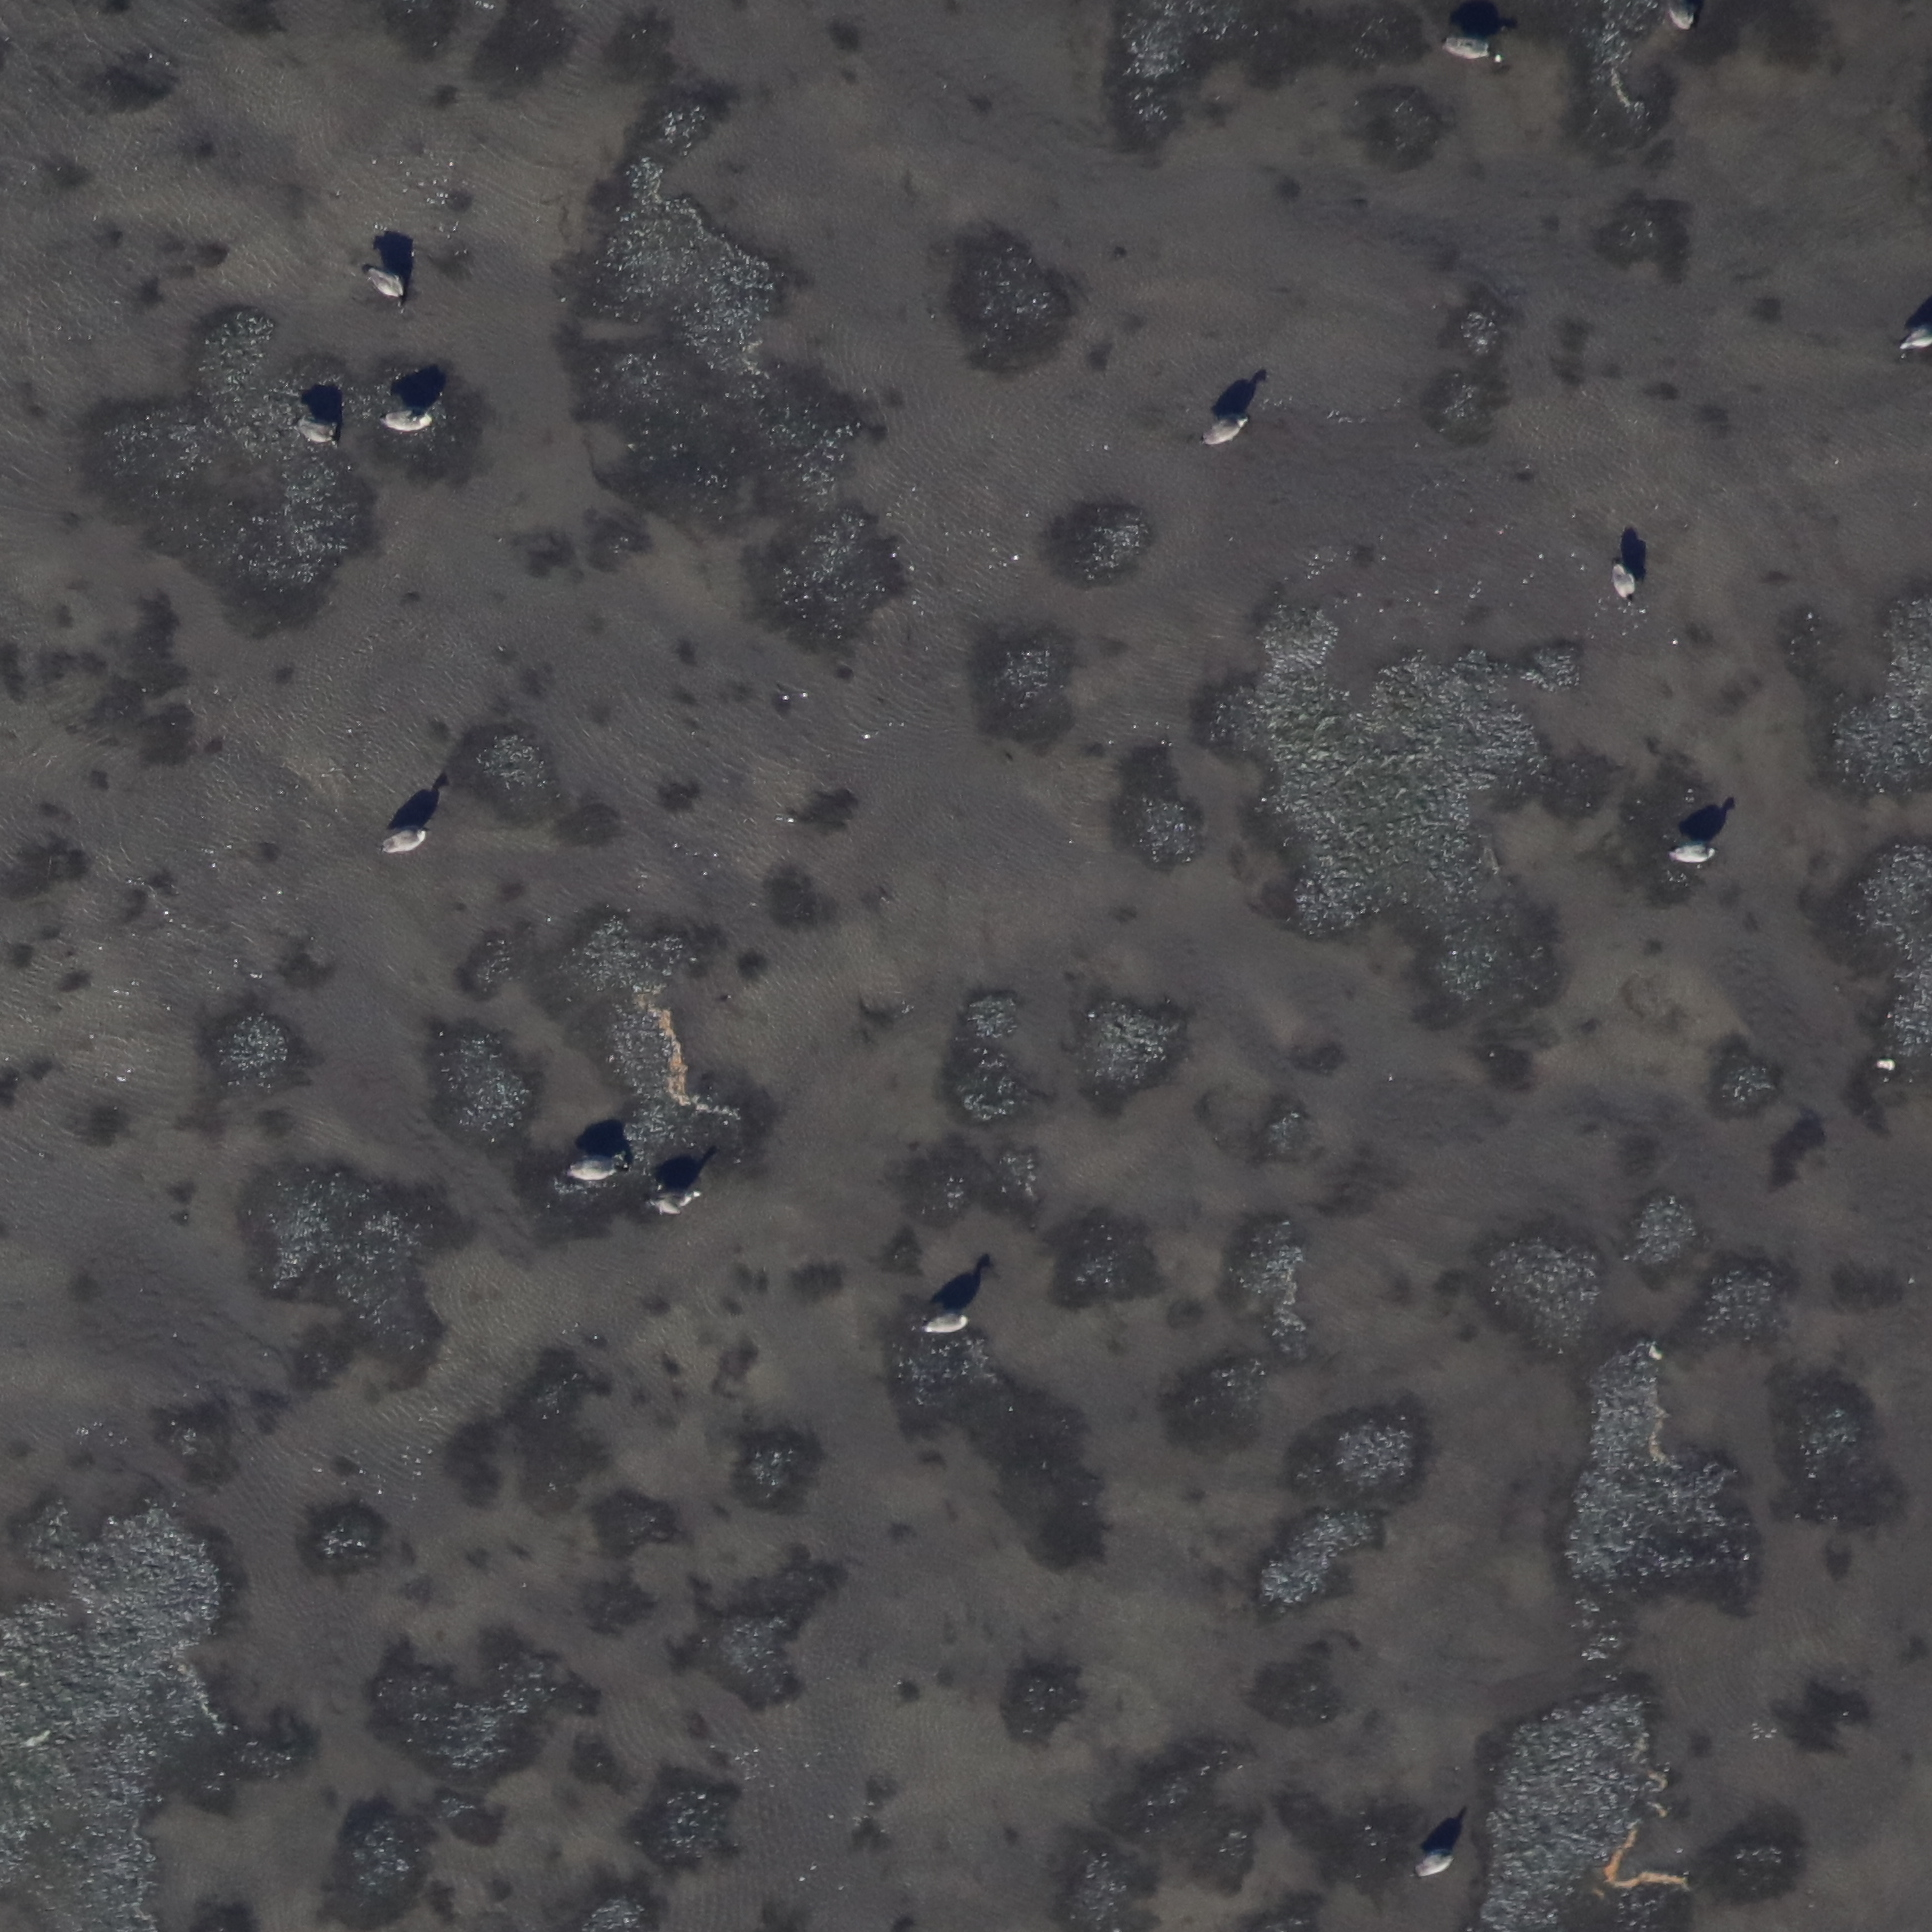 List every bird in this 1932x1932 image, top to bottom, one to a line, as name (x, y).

Canada goose (1686, 10)
Canada goose (1474, 54)
Canada goose (392, 285)
Canada goose (1923, 334)
Canada goose (407, 423)
Canada goose (312, 427)
Canada goose (1216, 431)
Canada goose (1624, 586)
Canada goose (412, 842)
Canada goose (1696, 853)
Canada goose (589, 1168)
Canada goose (673, 1202)
Canada goose (945, 1317)
Canada goose (1433, 1863)